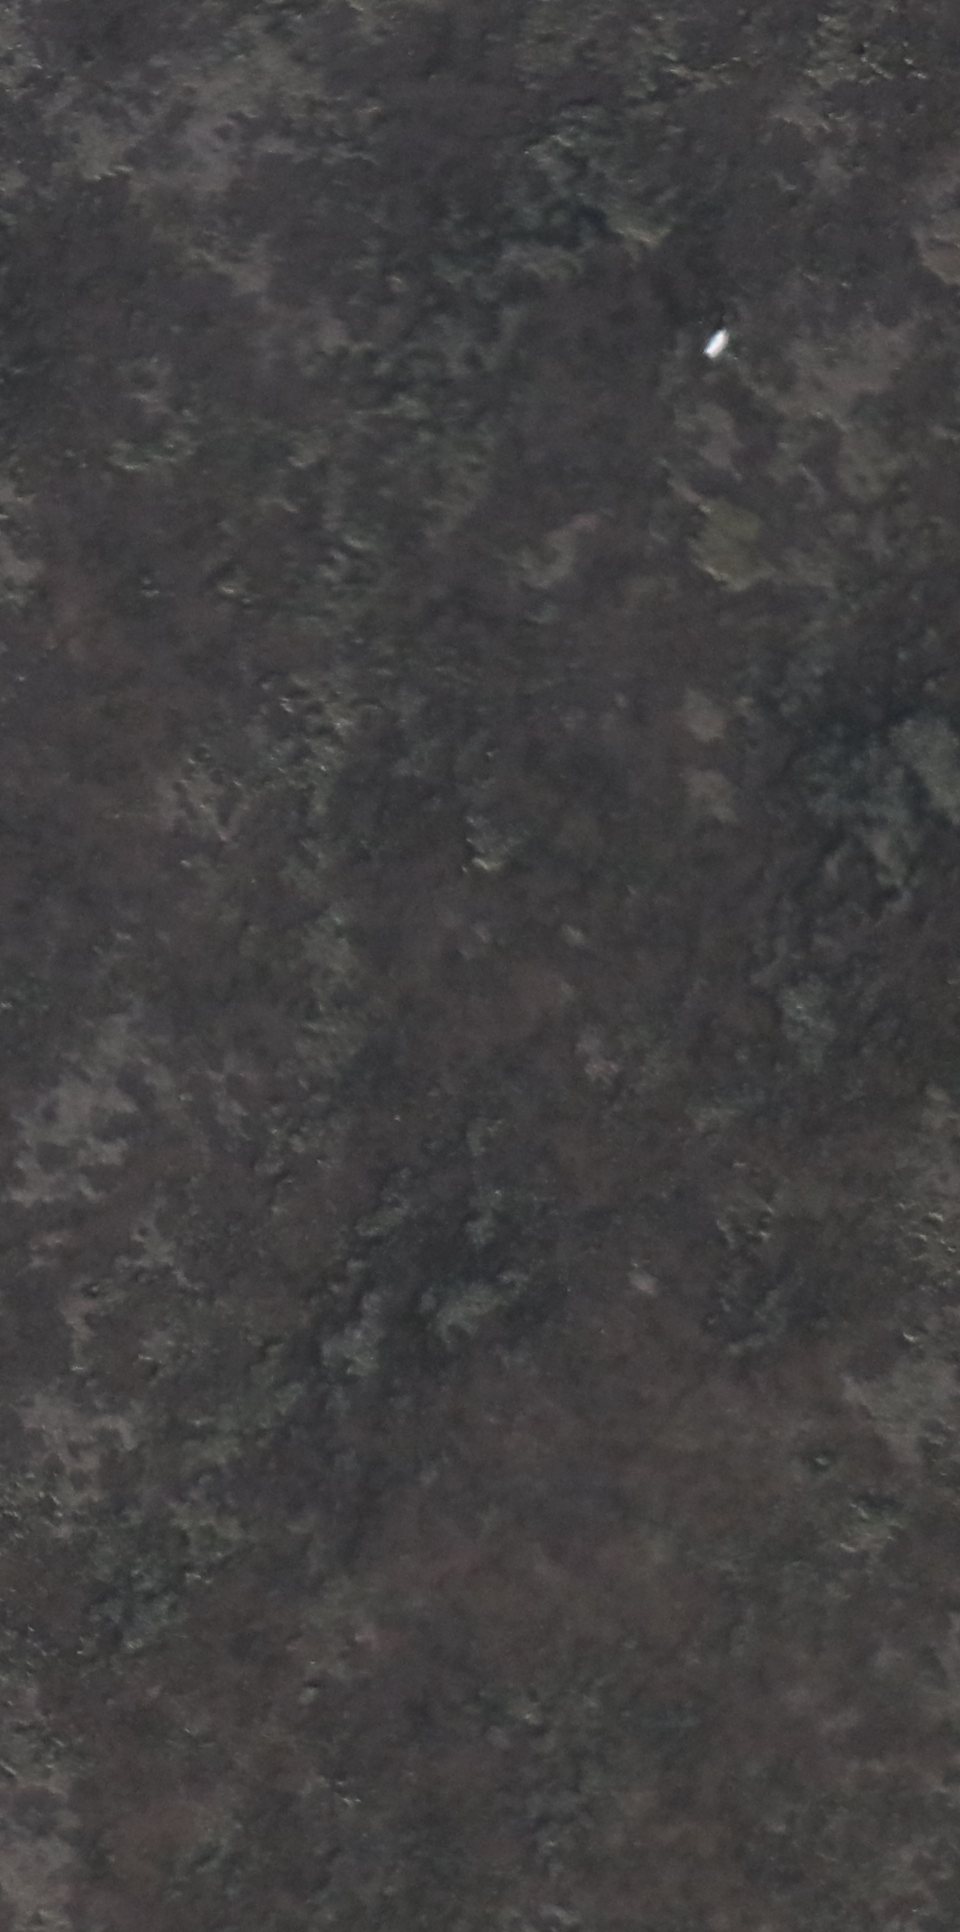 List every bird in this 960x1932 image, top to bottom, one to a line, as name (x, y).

gull (714, 343)